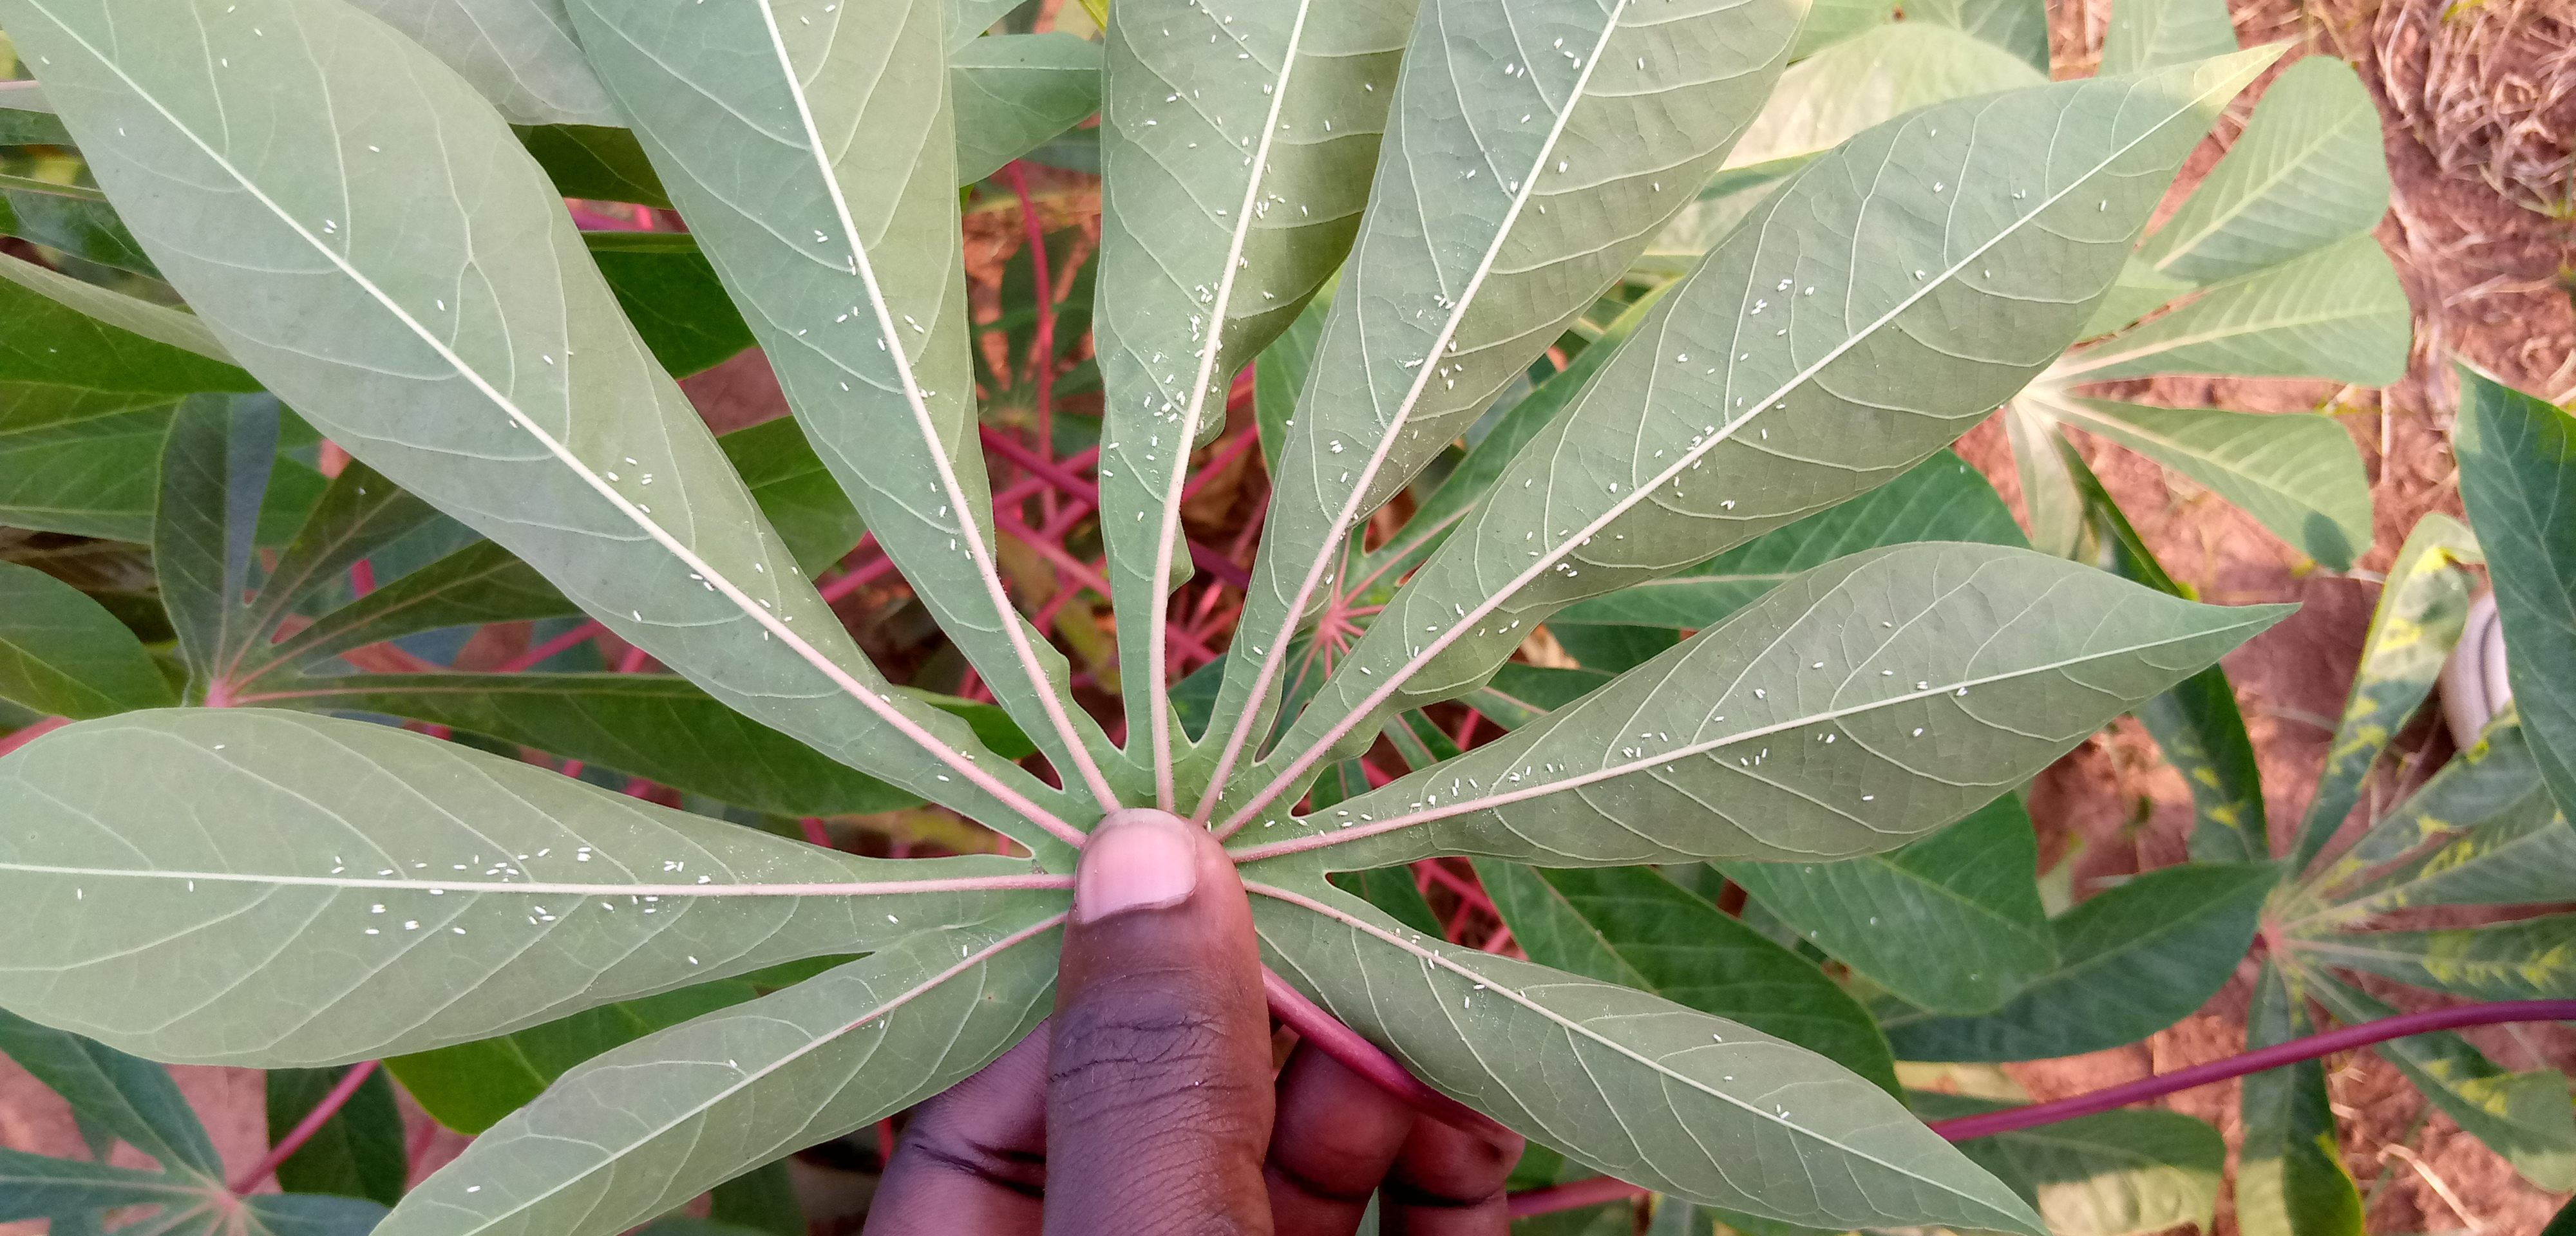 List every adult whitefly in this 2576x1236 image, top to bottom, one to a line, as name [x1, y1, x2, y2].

whitefly [824, 3, 838, 15]
whitefly [226, 4, 238, 15]
whitefly [1201, 6, 1209, 17]
whitefly [1223, 14, 1233, 25]
whitefly [799, 15, 811, 26]
whitefly [253, 25, 264, 37]
whitefly [1162, 26, 1171, 38]
whitefly [1209, 32, 1219, 45]
whitefly [1239, 32, 1251, 43]
whitefly [1551, 35, 1563, 50]
whitefly [1562, 48, 1575, 59]
whitefly [1236, 51, 1251, 62]
whitefly [39, 54, 52, 66]
whitefly [220, 55, 230, 70]
whitefly [1571, 56, 1583, 71]
whitefly [1636, 56, 1645, 71]
whitefly [1502, 61, 1516, 76]
whitefly [1516, 65, 1527, 82]
whitefly [1363, 80, 1374, 93]
whitefly [1261, 83, 1273, 97]
whitefly [1193, 87, 1202, 101]
whitefly [1173, 90, 1184, 99]
whitefly [1166, 95, 1177, 104]
whitefly [1519, 113, 1533, 126]
whitefly [1215, 113, 1224, 127]
whitefly [1323, 117, 1332, 133]
whitefly [1145, 118, 1157, 127]
whitefly [1281, 122, 1293, 133]
whitefly [117, 125, 128, 138]
whitefly [1929, 127, 1938, 139]
whitefly [1241, 135, 1251, 149]
whitefly [1187, 142, 1198, 151]
whitefly [367, 143, 381, 154]
whitefly [1242, 156, 1255, 167]
whitefly [1557, 160, 1568, 175]
whitefly [1265, 162, 1273, 176]
whitefly [1463, 167, 1480, 182]
whitefly [1506, 179, 1520, 194]
whitefly [1652, 179, 1661, 193]
whitefly [1931, 180, 1945, 195]
whitefly [2020, 187, 2030, 201]
whitefly [2011, 191, 2022, 201]
whitefly [1267, 193, 1278, 201]
whitefly [1277, 195, 1287, 204]
whitefly [2099, 197, 2107, 214]
whitefly [1255, 200, 1264, 211]
whitefly [1264, 200, 1270, 210]
whitefly [1537, 202, 1549, 214]
whitefly [1301, 204, 1311, 218]
whitefly [1215, 207, 1229, 217]
whitefly [1256, 210, 1265, 221]
whitefly [324, 217, 339, 229]
whitefly [322, 227, 337, 236]
whitefly [813, 228, 824, 235]
whitefly [816, 234, 829, 243]
whitefly [847, 252, 856, 266]
whitefly [1237, 254, 1249, 270]
whitefly [849, 265, 860, 277]
whitefly [1982, 267, 1994, 280]
whitefly [1911, 268, 1927, 282]
whitefly [1781, 278, 1795, 285]
whitefly [1213, 279, 1219, 292]
whitefly [1777, 281, 1789, 292]
whitefly [1195, 282, 1210, 294]
whitefly [1803, 284, 1816, 297]
whitefly [1261, 288, 1276, 301]
whitefly [1200, 293, 1214, 304]
whitefly [1432, 293, 1443, 301]
whitefly [1437, 295, 1449, 308]
whitefly [436, 297, 446, 312]
whitefly [1752, 297, 1768, 308]
whitefly [1444, 301, 1457, 308]
whitefly [853, 305, 861, 317]
whitefly [1750, 307, 1762, 317]
whitefly [1414, 308, 1425, 321]
whitefly [835, 312, 848, 326]
whitefly [903, 314, 916, 324]
whitefly [1188, 314, 1204, 323]
whitefly [1191, 322, 1198, 333]
whitefly [913, 323, 926, 334]
whitefly [795, 326, 811, 338]
whitefly [1774, 328, 1792, 338]
whitefly [1192, 331, 1200, 342]
whitefly [876, 335, 887, 352]
whitefly [1215, 337, 1225, 352]
whitefly [1446, 339, 1460, 352]
whitefly [1193, 347, 1204, 359]
whitefly [566, 349, 575, 357]
whitefly [1738, 350, 1750, 362]
whitefly [1151, 351, 1162, 368]
whitefly [1675, 352, 1690, 364]
whitefly [542, 353, 554, 366]
whitefly [1414, 356, 1425, 366]
whitefly [1403, 359, 1414, 369]
whitefly [1214, 360, 1219, 375]
whitefly [1454, 362, 1464, 373]
whitefly [1439, 364, 1450, 378]
whitefly [1704, 366, 1717, 378]
whitefly [1164, 371, 1174, 384]
whitefly [1446, 377, 1455, 391]
whitefly [840, 380, 851, 394]
whitefly [1209, 385, 1219, 393]
whitefly [919, 386, 928, 400]
whitefly [929, 388, 938, 400]
whitefly [1173, 388, 1184, 401]
whitefly [1141, 393, 1154, 409]
whitefly [1180, 394, 1187, 406]
whitefly [1734, 395, 1747, 407]
whitefly [1160, 400, 1172, 413]
whitefly [1774, 402, 1788, 410]
whitefly [1153, 409, 1164, 419]
whitefly [1168, 411, 1180, 424]
whitefly [1283, 417, 1295, 427]
whitefly [507, 418, 520, 430]
whitefly [1198, 418, 1206, 431]
whitefly [1703, 424, 1716, 437]
whitefly [1760, 426, 1768, 441]
whitefly [1412, 427, 1421, 441]
whitefly [1150, 433, 1158, 448]
whitefly [1689, 434, 1704, 447]
whitefly [1327, 438, 1340, 445]
whitefly [1107, 440, 1122, 451]
whitefly [1330, 444, 1347, 454]
whitefly [1683, 444, 1699, 452]
whitefly [1653, 449, 1666, 460]
whitefly [1144, 453, 1157, 462]
whitefly [625, 454, 639, 467]
whitefly [1690, 457, 1703, 471]
whitefly [1101, 468, 1116, 478]
whitefly [607, 469, 620, 482]
whitefly [1340, 469, 1350, 485]
whitefly [639, 471, 654, 479]
whitefly [1671, 473, 1681, 487]
whitefly [1523, 476, 1533, 488]
whitefly [641, 478, 654, 485]
whitefly [929, 480, 937, 493]
whitefly [1607, 480, 1619, 492]
whitefly [1676, 491, 1685, 500]
whitefly [1718, 496, 1737, 512]
whitefly [638, 501, 653, 514]
whitefly [938, 503, 948, 517]
whitefly [1135, 509, 1148, 523]
whitefly [1352, 511, 1359, 521]
whitefly [1556, 527, 1570, 538]
whitefly [1524, 529, 1535, 542]
whitefly [1613, 533, 1627, 541]
whitefly [1581, 535, 1593, 548]
whitefly [949, 536, 958, 551]
whitefly [963, 547, 973, 560]
whitefly [1526, 550, 1539, 558]
whitefly [1555, 560, 1573, 572]
whitefly [754, 561, 765, 574]
whitefly [790, 564, 801, 576]
whitefly [1565, 569, 1580, 578]
whitefly [689, 571, 704, 581]
whitefly [1325, 572, 1337, 588]
whitefly [702, 579, 715, 592]
whitefly [757, 596, 774, 609]
whitefly [1454, 601, 1466, 619]
whitefly [632, 608, 643, 623]
whitefly [782, 613, 794, 624]
whitefly [1510, 617, 1520, 630]
whitefly [1880, 618, 1892, 629]
whitefly [1425, 623, 1439, 633]
whitefly [1498, 623, 1508, 635]
whitefly [1477, 624, 1488, 639]
whitefly [762, 628, 770, 642]
whitefly [1412, 642, 1421, 659]
whitefly [1251, 644, 1265, 657]
whitefly [1810, 660, 1826, 669]
whitefly [1359, 664, 1374, 676]
whitefly [1880, 669, 1896, 678]
whitefly [1915, 679, 1929, 692]
whitefly [1754, 686, 1766, 700]
whitefly [1955, 686, 1970, 700]
whitefly [879, 691, 893, 704]
whitefly [1714, 714, 1725, 724]
whitefly [1910, 726, 1927, 741]
whitefly [1658, 729, 1670, 742]
whitefly [1639, 730, 1653, 739]
whitefly [1824, 732, 1837, 745]
whitefly [213, 742, 229, 753]
whitefly [1634, 744, 1643, 758]
whitefly [1622, 745, 1633, 760]
whitefly [1759, 746, 1770, 759]
whitefly [960, 749, 968, 760]
whitefly [965, 753, 977, 761]
whitefly [1752, 753, 1761, 765]
whitefly [1738, 755, 1750, 767]
whitefly [1544, 760, 1555, 775]
whitefly [1558, 762, 1566, 774]
whitefly [1523, 763, 1533, 777]
whitefly [1665, 763, 1674, 774]
whitefly [1507, 768, 1521, 783]
whitefly [935, 773, 951, 783]
whitefly [1453, 775, 1461, 790]
whitefly [1468, 777, 1480, 789]
whitefly [1452, 785, 1459, 800]
whitefly [1217, 788, 1224, 801]
whitefly [1425, 791, 1438, 807]
whitefly [1861, 794, 1875, 802]
whitefly [1408, 801, 1422, 810]
whitefly [1336, 809, 1349, 817]
whitefly [1359, 812, 1376, 821]
whitefly [1263, 817, 1279, 830]
whitefly [1297, 817, 1309, 827]
whitefly [1204, 819, 1214, 834]
whitefly [1341, 821, 1354, 829]
whitefly [1317, 827, 1329, 839]
whitefly [576, 845, 592, 853]
whitefly [536, 846, 551, 858]
whitefly [516, 852, 531, 861]
whitefly [473, 852, 482, 865]
whitefly [575, 852, 593, 863]
whitefly [333, 853, 345, 867]
whitefly [663, 857, 676, 865]
whitefly [677, 859, 685, 874]
whitefly [493, 860, 509, 869]
whitefly [412, 861, 429, 870]
whitefly [452, 862, 468, 872]
whitefly [662, 865, 677, 873]
whitefly [330, 866, 347, 876]
whitefly [507, 866, 520, 876]
whitefly [377, 867, 395, 878]
whitefly [485, 868, 501, 877]
whitefly [696, 872, 713, 885]
whitefly [500, 876, 512, 883]
whitefly [187, 877, 196, 893]
whitefly [77, 886, 84, 904]
whitefly [428, 888, 446, 896]
whitefly [632, 893, 639, 906]
whitefly [643, 894, 660, 902]
whitefly [602, 900, 615, 912]
whitefly [369, 902, 388, 914]
whitefly [533, 903, 547, 914]
whitefly [643, 907, 659, 914]
whitefly [887, 912, 901, 925]
whitefly [527, 913, 538, 925]
whitefly [539, 913, 559, 923]
whitefly [403, 918, 422, 930]
whitefly [451, 926, 468, 936]
whitefly [364, 926, 381, 936]
whitefly [1393, 926, 1401, 935]
whitefly [1410, 933, 1421, 940]
whitefly [1410, 938, 1420, 946]
whitefly [961, 941, 969, 958]
whitefly [1432, 946, 1442, 957]
whitefly [686, 953, 701, 967]
whitefly [1427, 955, 1436, 969]
whitefly [1472, 982, 1486, 990]
whitefly [1517, 988, 1528, 998]
whitefly [1463, 995, 1473, 1009]
whitefly [876, 1016, 886, 1030]
whitefly [1712, 1031, 1723, 1045]
whitefly [727, 1056, 740, 1068]
whitefly [1723, 1073, 1734, 1083]
whitefly [1774, 1102, 1783, 1113]
whitefly [1780, 1109, 1792, 1120]
whitefly [464, 1184, 484, 1194]